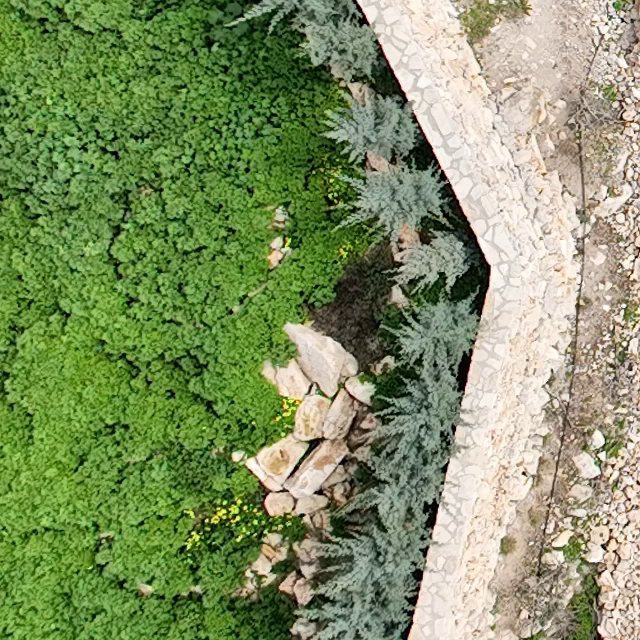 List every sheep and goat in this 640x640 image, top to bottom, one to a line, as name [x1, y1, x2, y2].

None